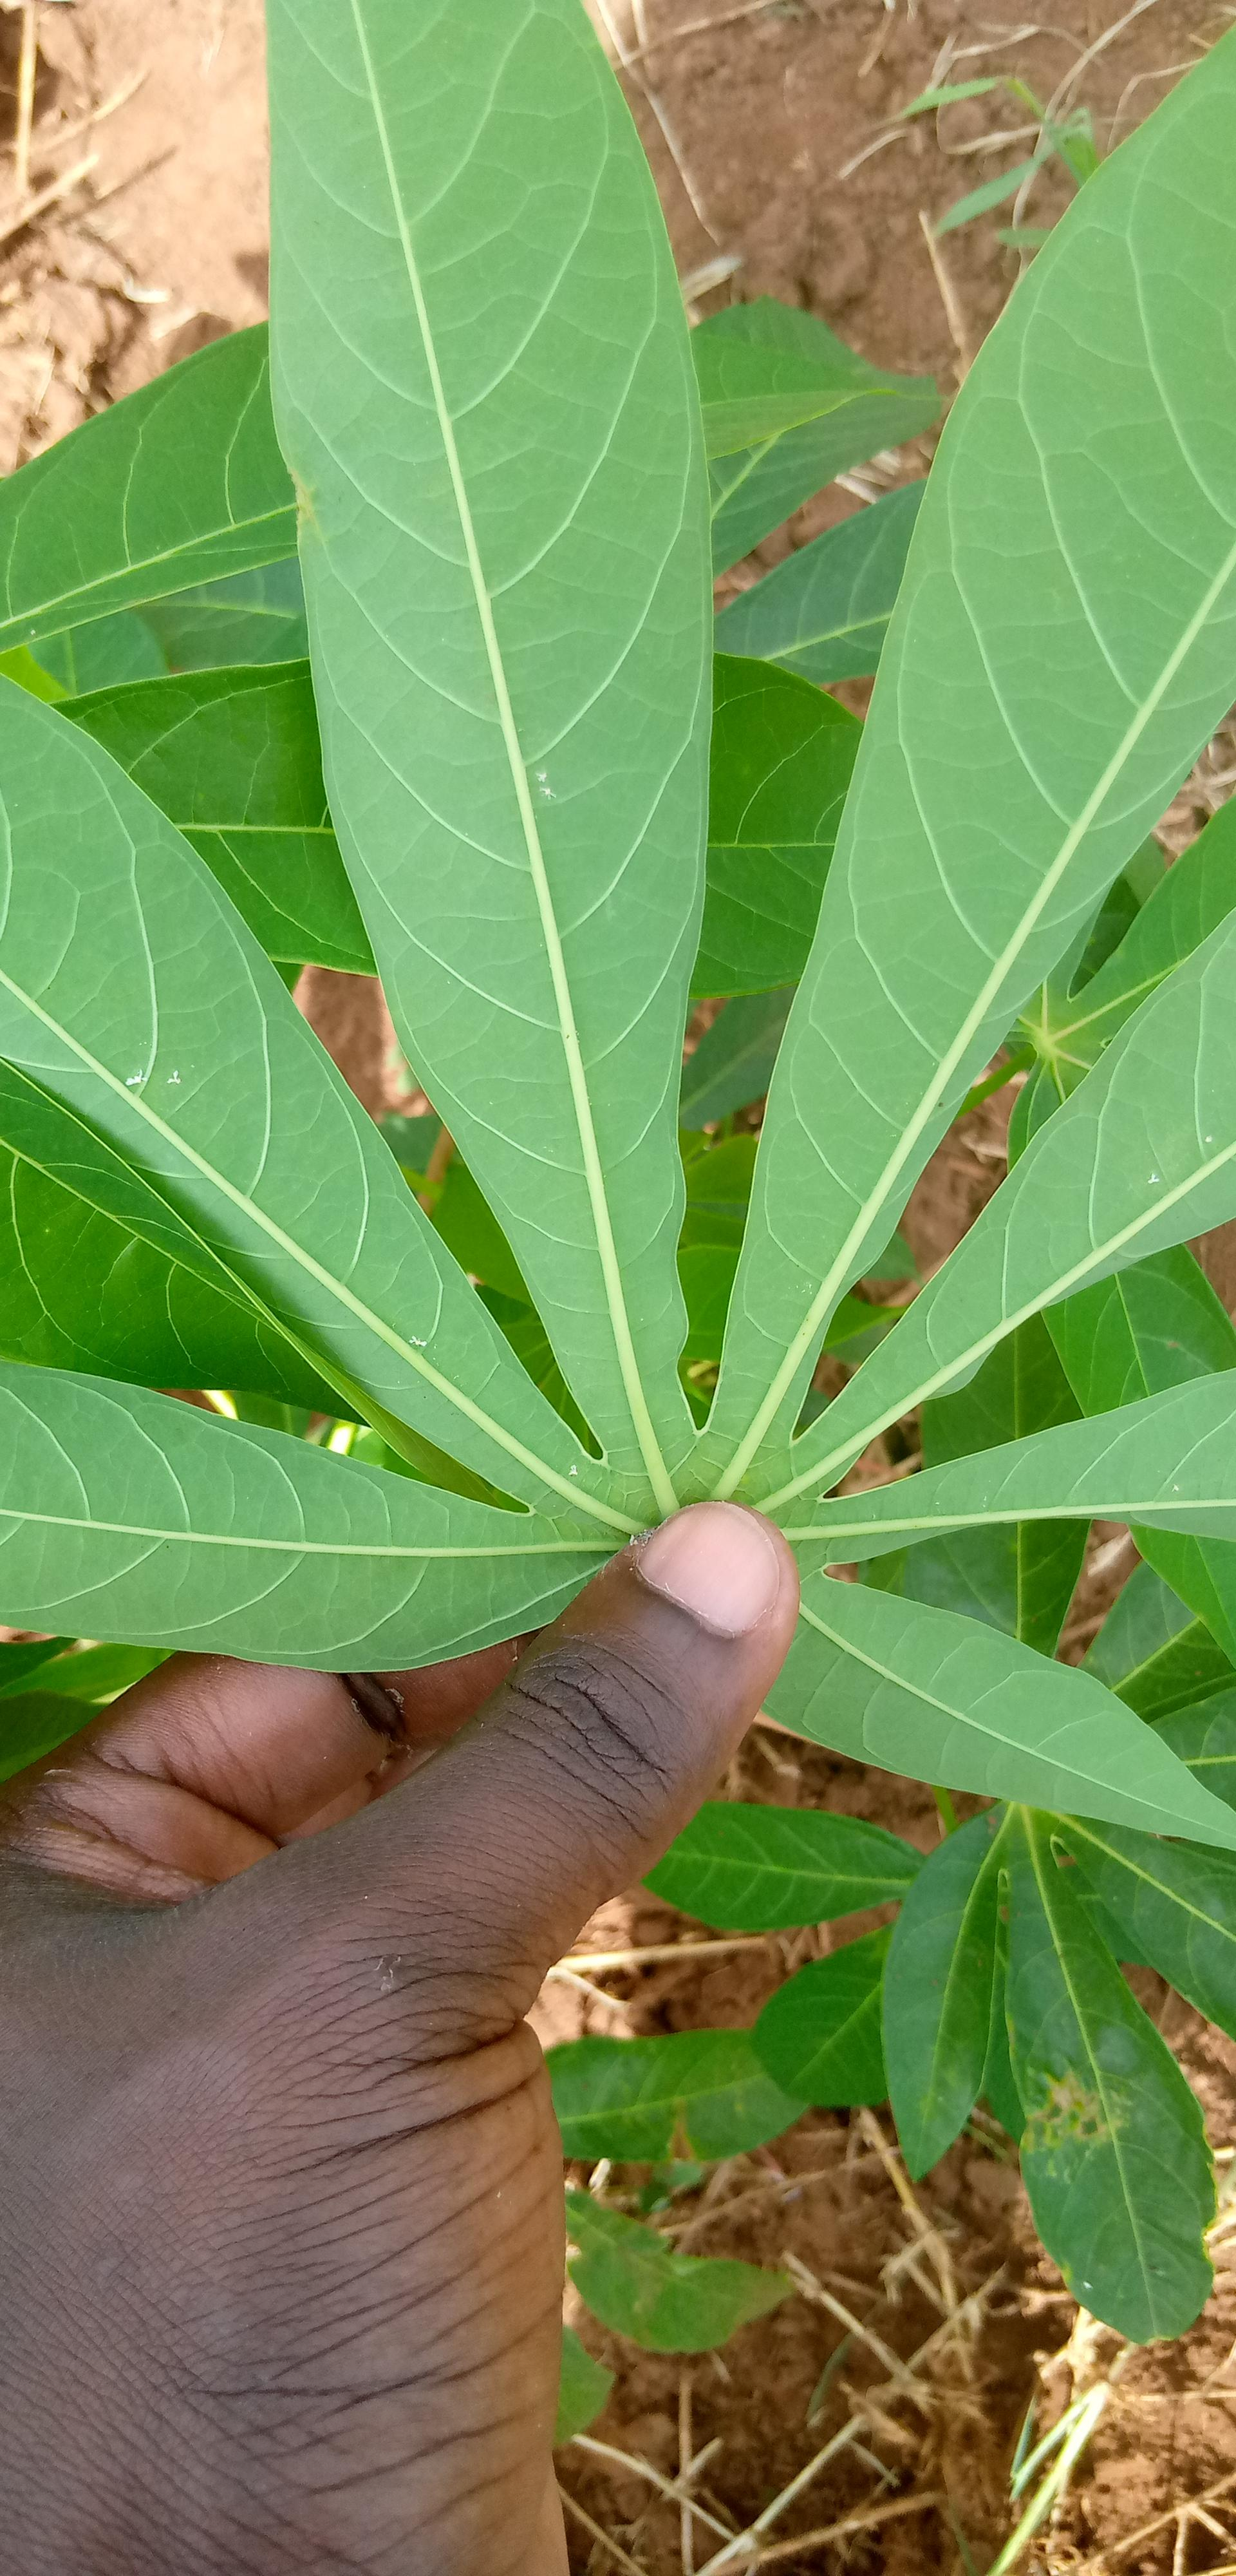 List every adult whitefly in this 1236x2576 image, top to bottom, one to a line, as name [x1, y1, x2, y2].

whitefly [533, 769, 547, 784]
whitefly [538, 786, 557, 802]
whitefly [124, 1068, 142, 1086]
whitefly [166, 1068, 182, 1086]
whitefly [1147, 1170, 1161, 1186]
whitefly [407, 1334, 428, 1349]
whitefly [567, 1463, 579, 1479]
whitefly [1170, 1482, 1181, 1495]